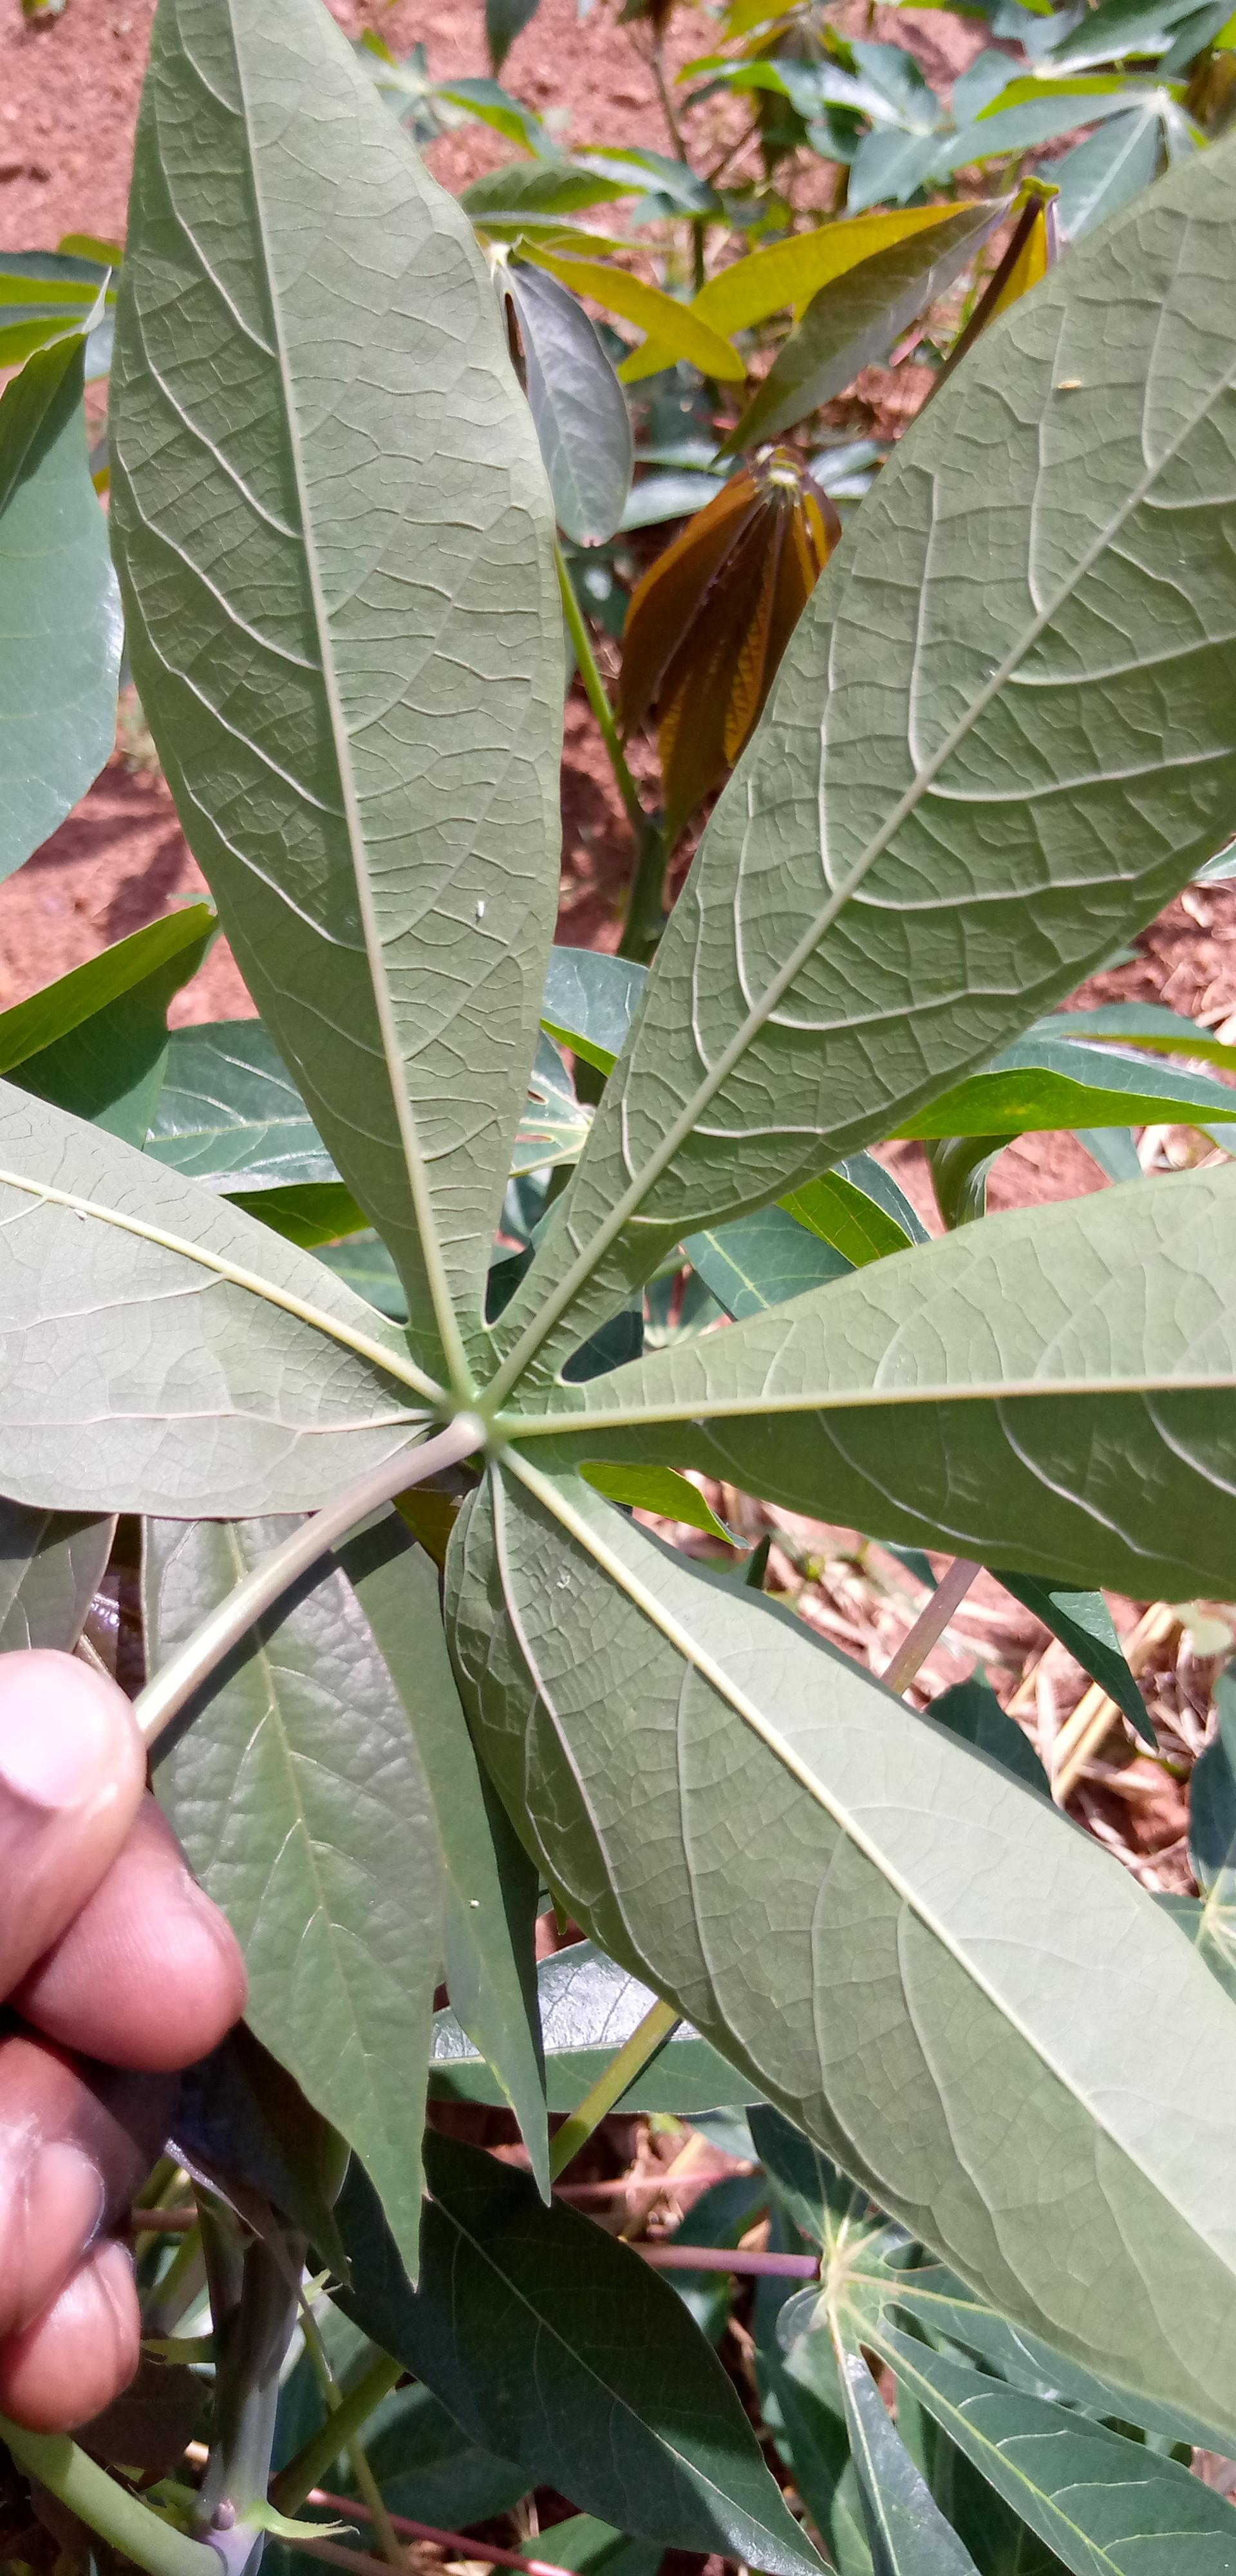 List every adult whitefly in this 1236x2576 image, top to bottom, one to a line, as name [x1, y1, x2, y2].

whitefly [1054, 375, 1090, 398]
whitefly [471, 897, 492, 925]
whitefly [71, 1206, 88, 1219]
whitefly [554, 1571, 574, 1591]
whitefly [467, 1895, 482, 1909]